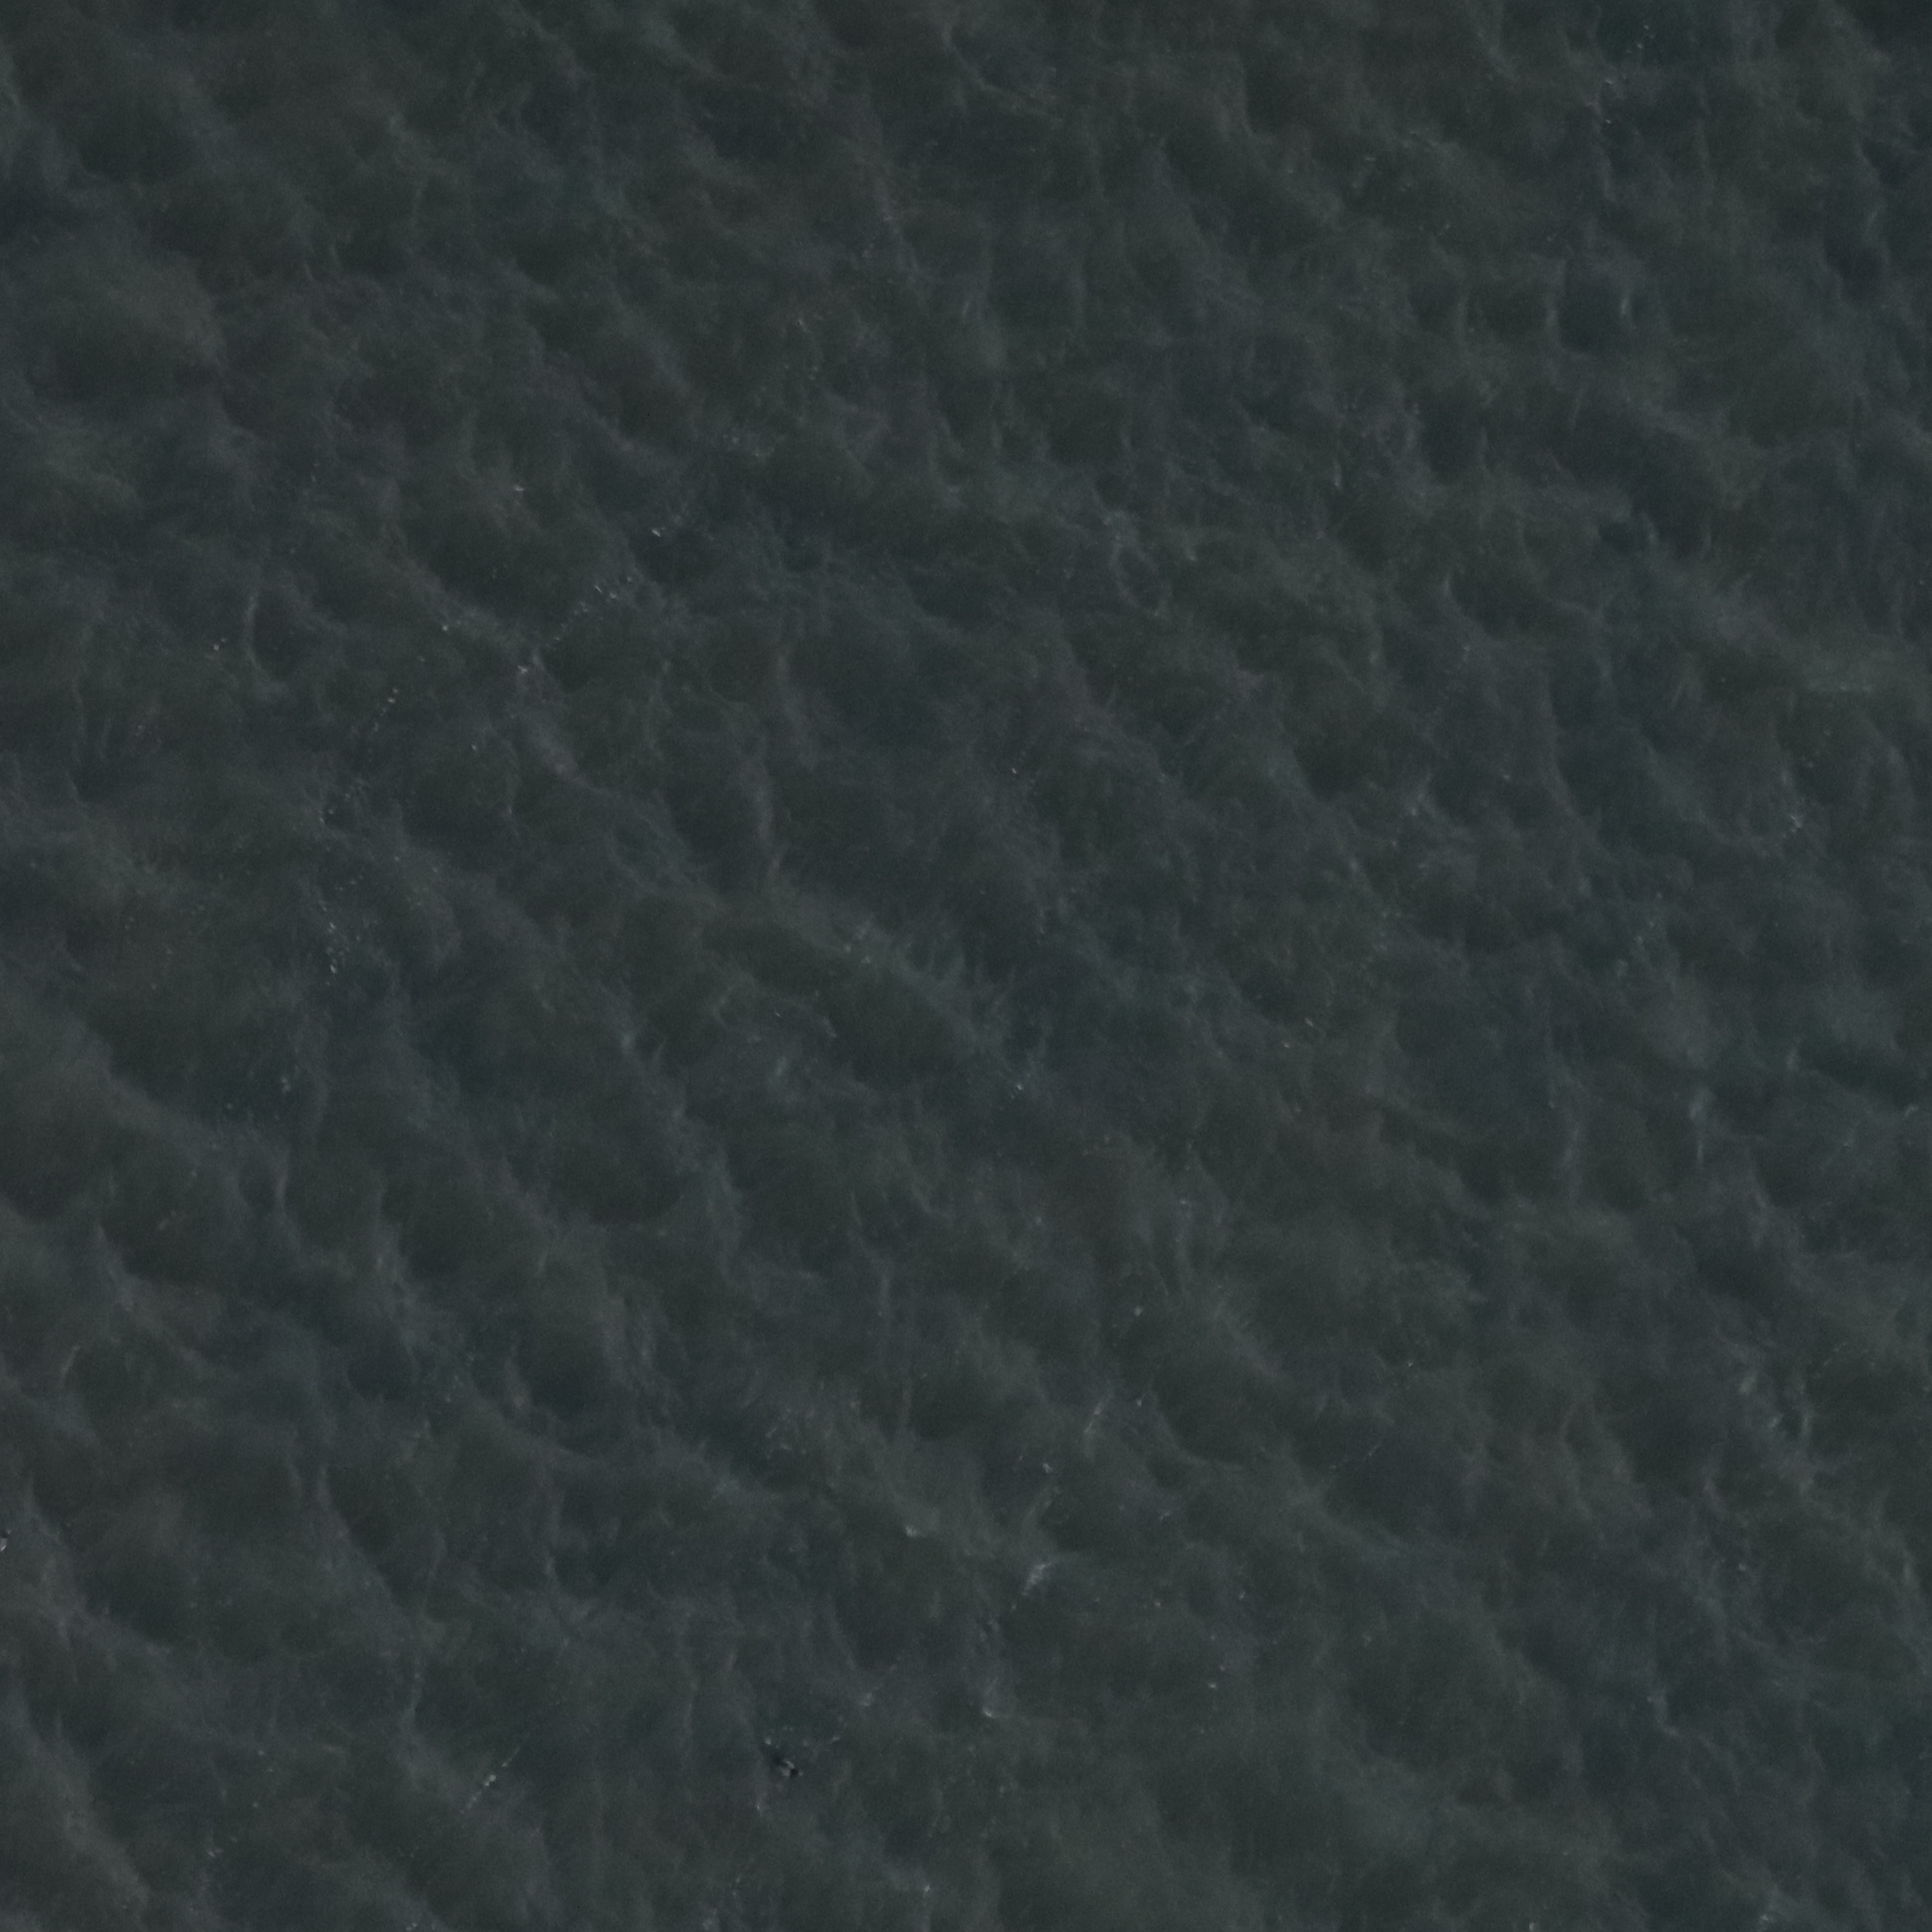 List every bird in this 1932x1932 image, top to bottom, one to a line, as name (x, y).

other bird (787, 1767)